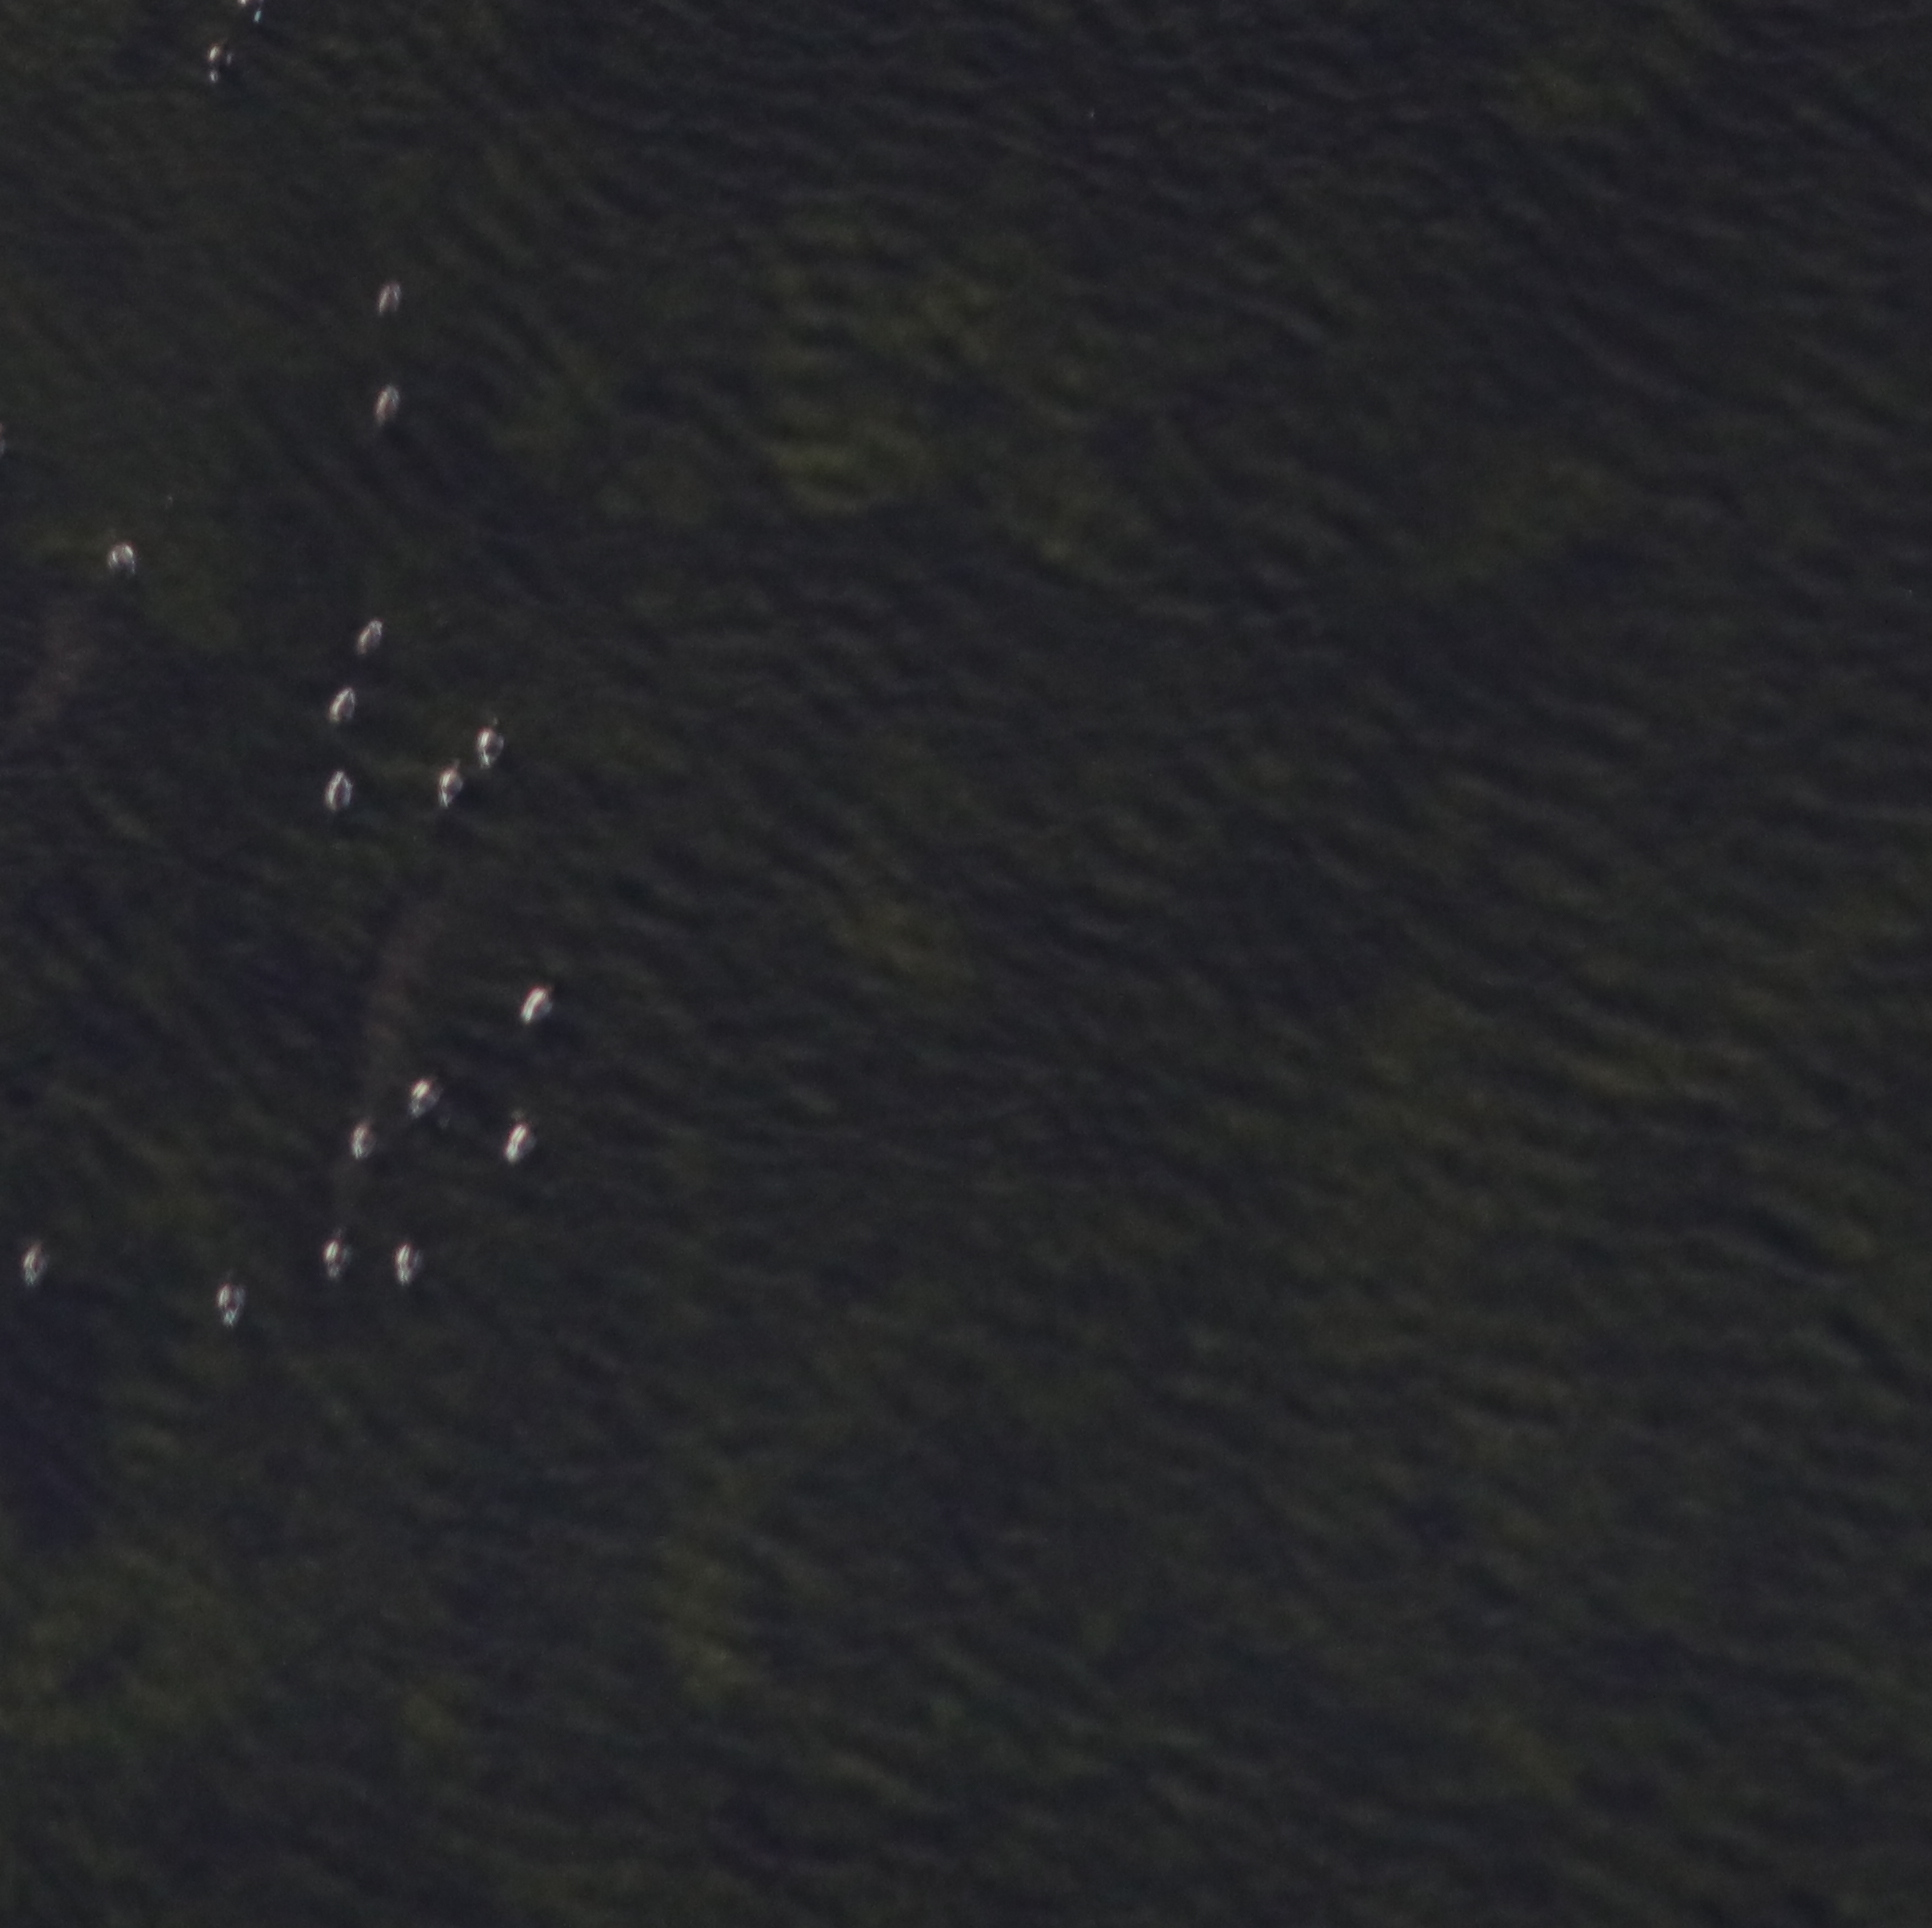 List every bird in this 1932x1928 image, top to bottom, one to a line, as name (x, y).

brant (217, 60)
brant (393, 299)
brant (391, 395)
brant (122, 562)
brant (367, 628)
brant (349, 693)
brant (491, 745)
brant (339, 782)
brant (456, 789)
brant (538, 996)
brant (425, 1096)
brant (526, 1132)
brant (368, 1141)
brant (333, 1250)
brant (417, 1262)
brant (38, 1264)
brant (234, 1303)